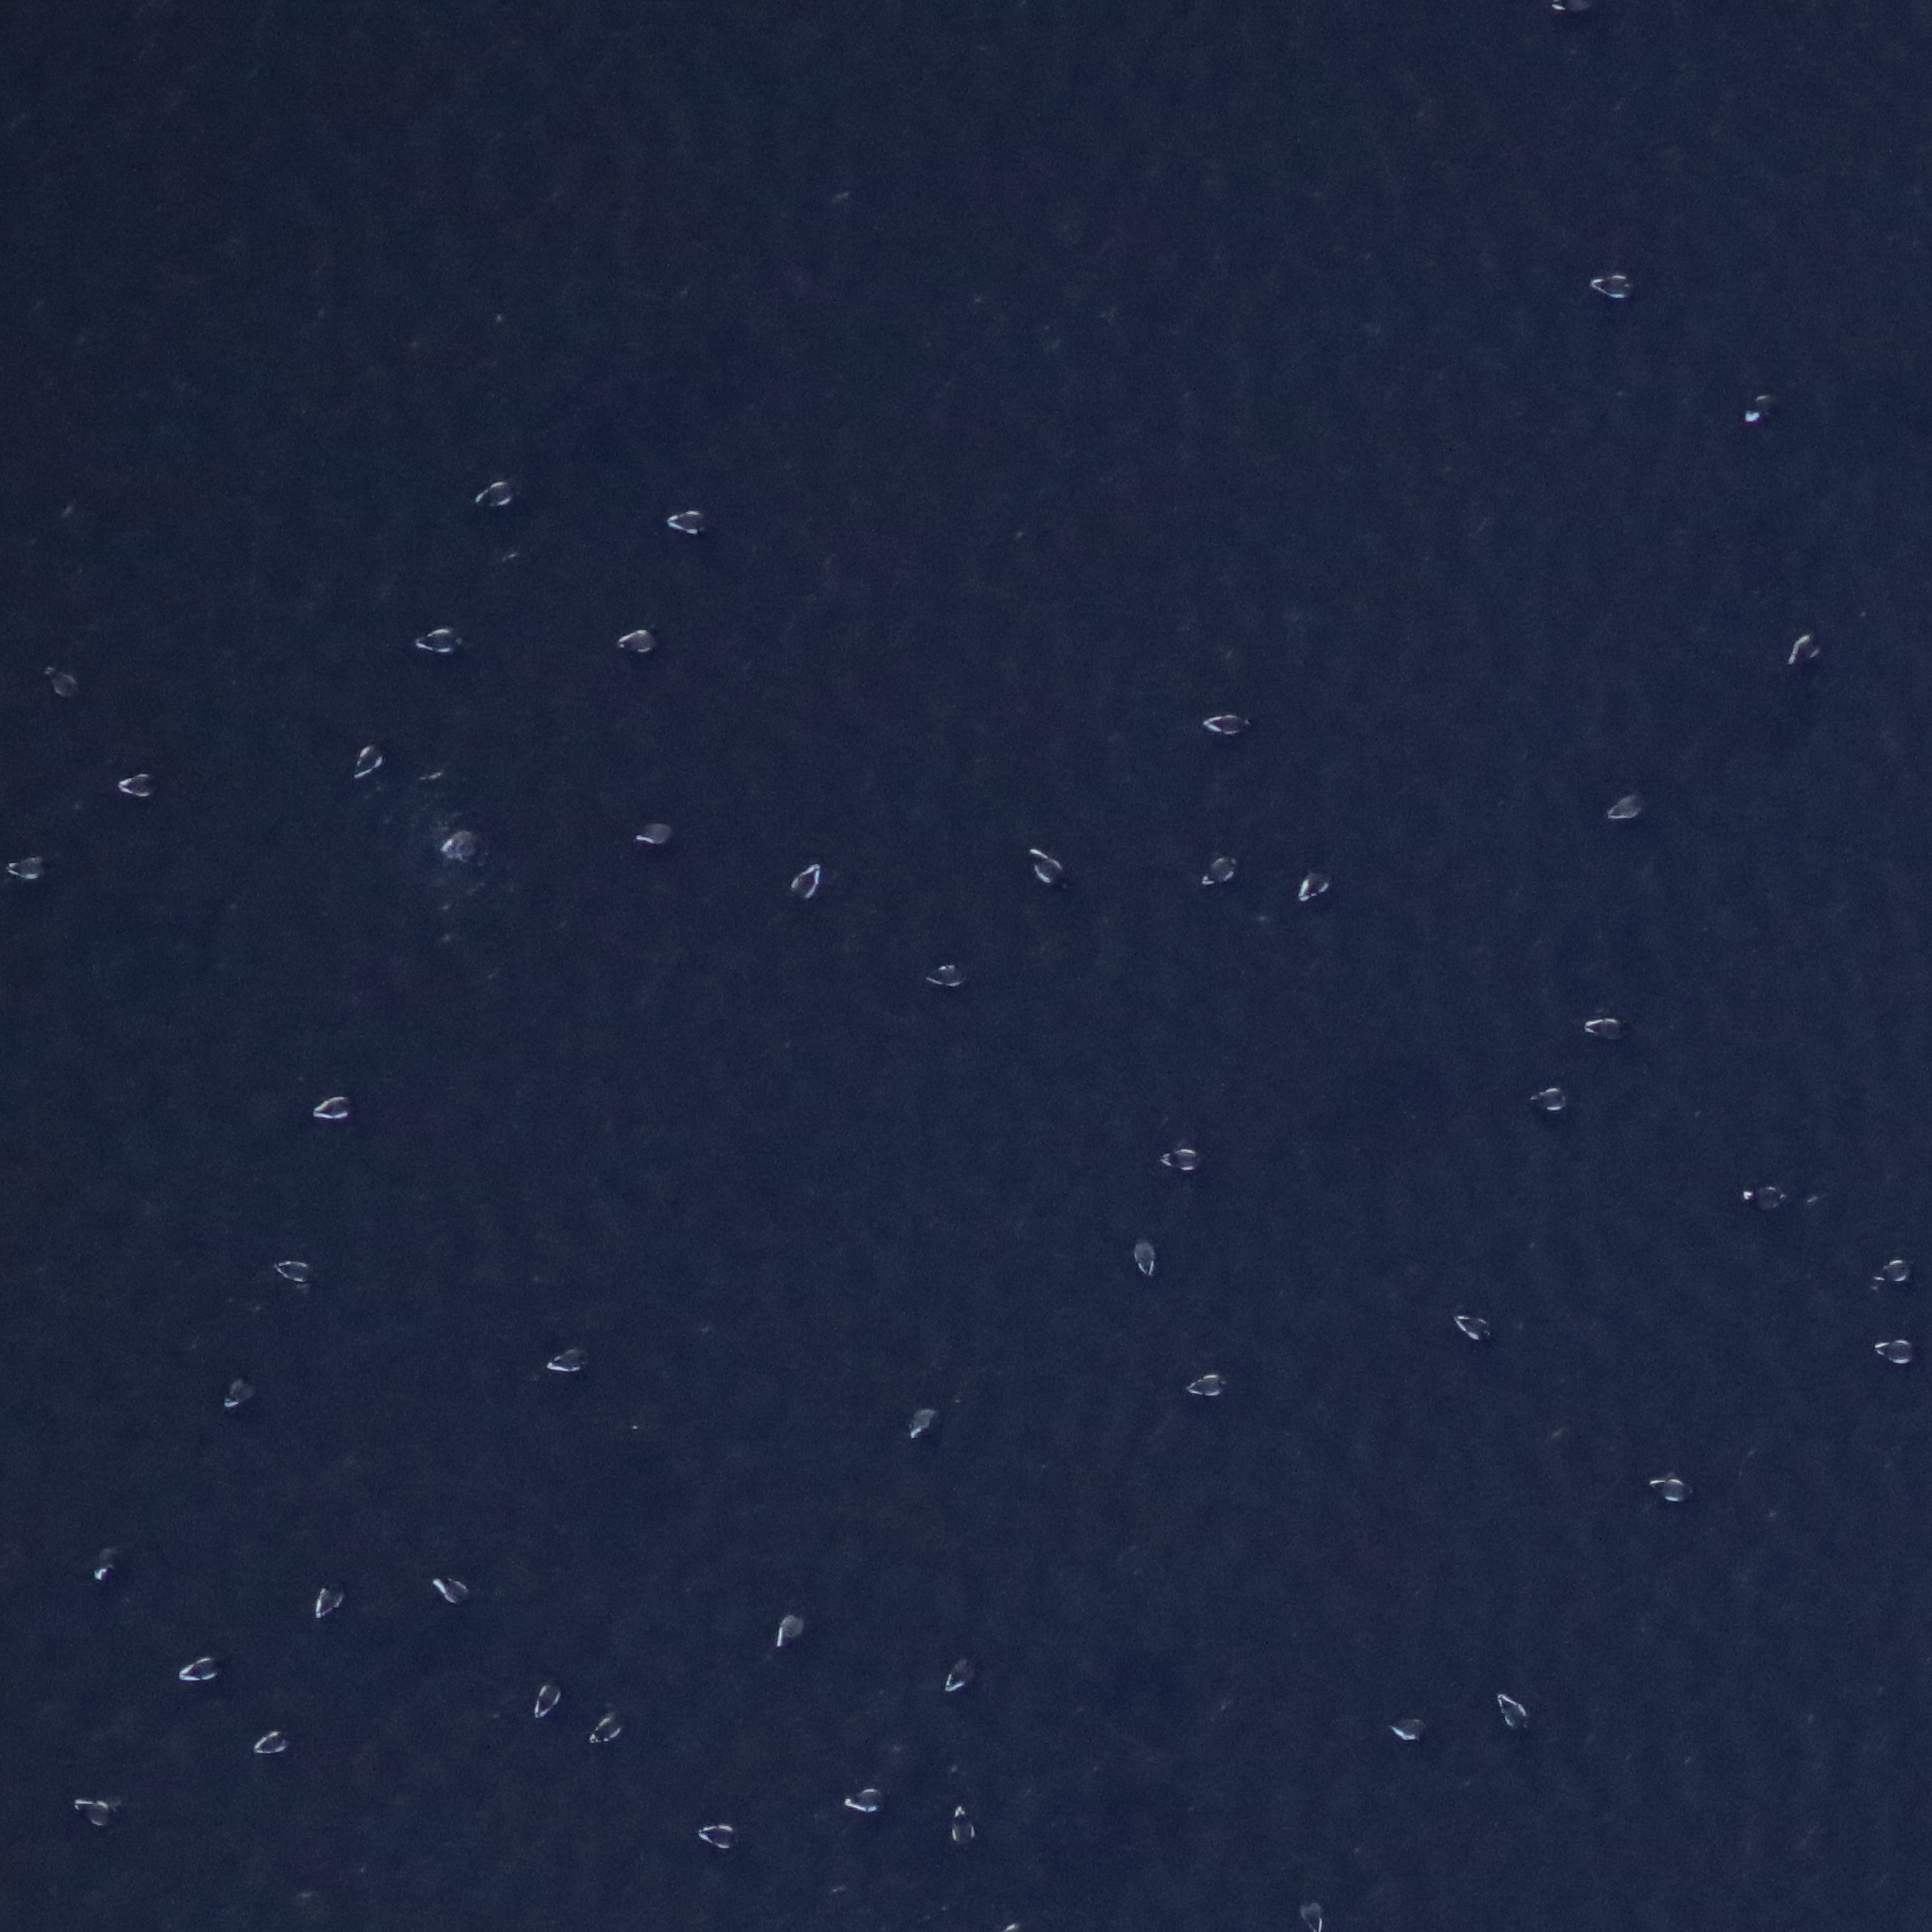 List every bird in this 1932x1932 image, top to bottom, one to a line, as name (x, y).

brant (1611, 286)
brant (1762, 408)
brant (496, 494)
brant (690, 522)
brant (438, 641)
brant (639, 641)
brant (1805, 647)
brant (63, 684)
brant (1228, 724)
brant (369, 760)
brant (139, 785)
brant (1624, 809)
brant (657, 832)
brant (465, 843)
brant (28, 865)
brant (1049, 870)
brant (1219, 870)
brant (806, 885)
brant (1314, 887)
brant (947, 977)
brant (1605, 1031)
brant (1550, 1098)
brant (336, 1107)
brant (1182, 1159)
brant (1763, 1198)
brant (1143, 1254)
brant (1893, 1270)
brant (297, 1272)
brant (1473, 1326)
brant (1896, 1350)
brant (571, 1358)
brant (1208, 1385)
brant (239, 1394)
brant (922, 1422)
brant (1670, 1489)
brant (106, 1563)
brant (453, 1591)
brant (330, 1600)
brant (792, 1630)
brant (203, 1670)
brant (961, 1671)
brant (547, 1697)
brant (1512, 1711)
brant (607, 1727)
brant (1410, 1727)
brant (273, 1744)
brant (865, 1799)
brant (98, 1811)
brant (963, 1828)
brant (721, 1835)
brant (1312, 1916)